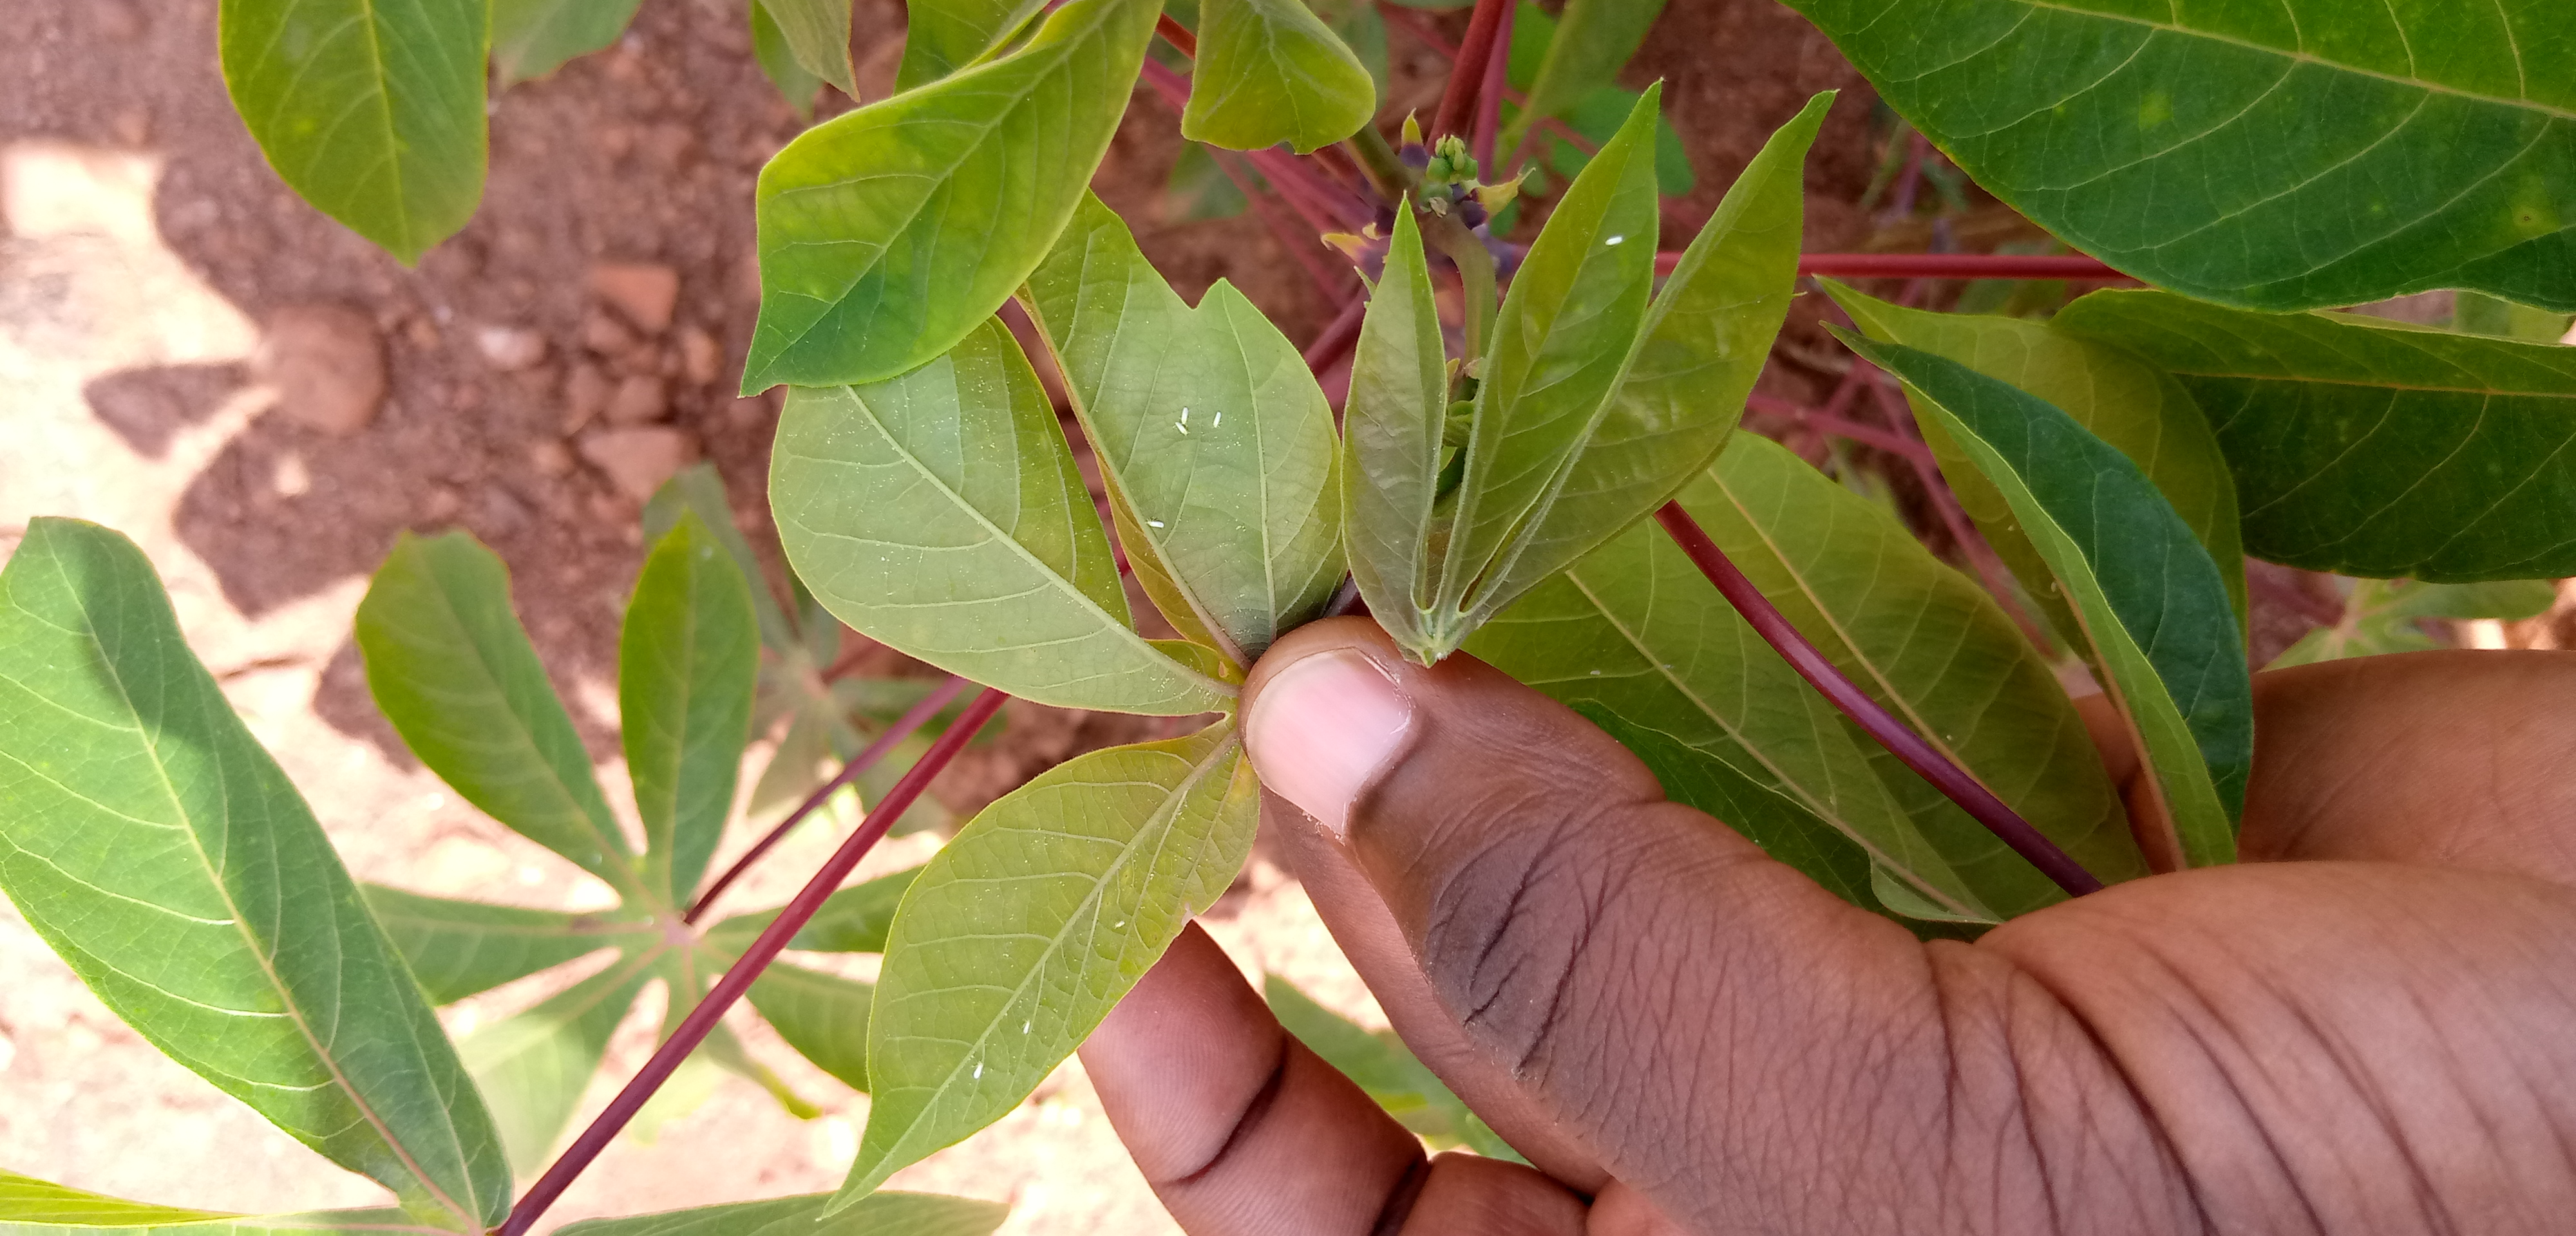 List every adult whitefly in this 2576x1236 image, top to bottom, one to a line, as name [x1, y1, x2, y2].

whitefly [1597, 225, 1643, 269]
whitefly [1160, 391, 1198, 429]
whitefly [1166, 402, 1208, 442]
whitefly [1200, 404, 1231, 432]
whitefly [1142, 508, 1191, 547]
whitefly [1110, 908, 1138, 942]
whitefly [1015, 1010, 1037, 1040]
whitefly [966, 1054, 987, 1086]